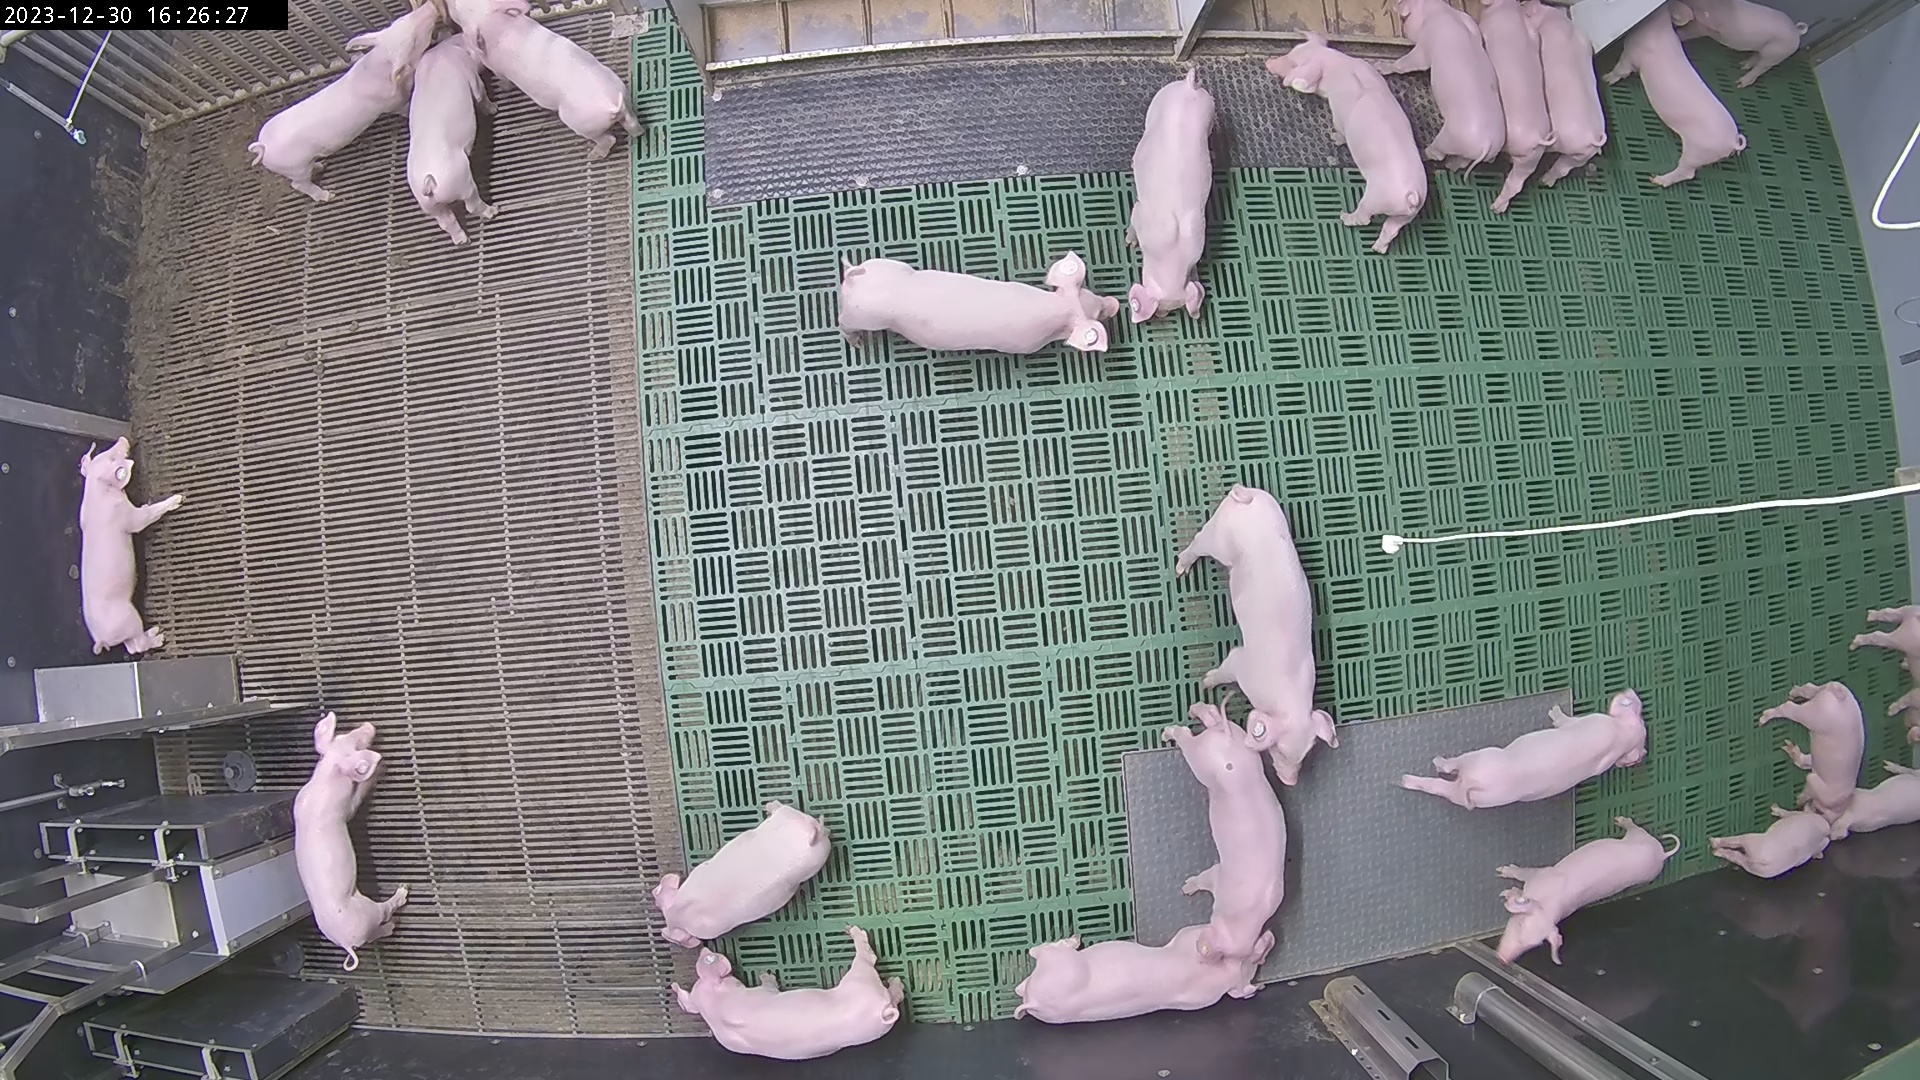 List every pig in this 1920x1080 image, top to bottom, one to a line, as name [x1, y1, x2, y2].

pig [445, 0, 642, 160]
pig [1477, 0, 1555, 211]
pig [1528, 0, 1605, 186]
pig [1602, 0, 1744, 187]
pig [247, 1, 439, 208]
pig [1674, 1, 1808, 88]
pig [1371, 3, 1506, 182]
pig [1264, 32, 1430, 252]
pig [404, 33, 502, 245]
pig [1124, 68, 1216, 325]
pig [832, 253, 1117, 361]
pig [80, 435, 184, 653]
pig [1175, 479, 1338, 786]
pig [1850, 603, 1918, 747]
pig [1760, 681, 1866, 825]
pig [1398, 685, 1652, 814]
pig [1159, 690, 1287, 964]
pig [292, 711, 410, 971]
pig [1829, 759, 1920, 843]
pig [649, 798, 832, 953]
pig [1709, 800, 1831, 878]
pig [1493, 812, 1679, 966]
pig [1015, 923, 1273, 1026]
pig [671, 927, 906, 1060]